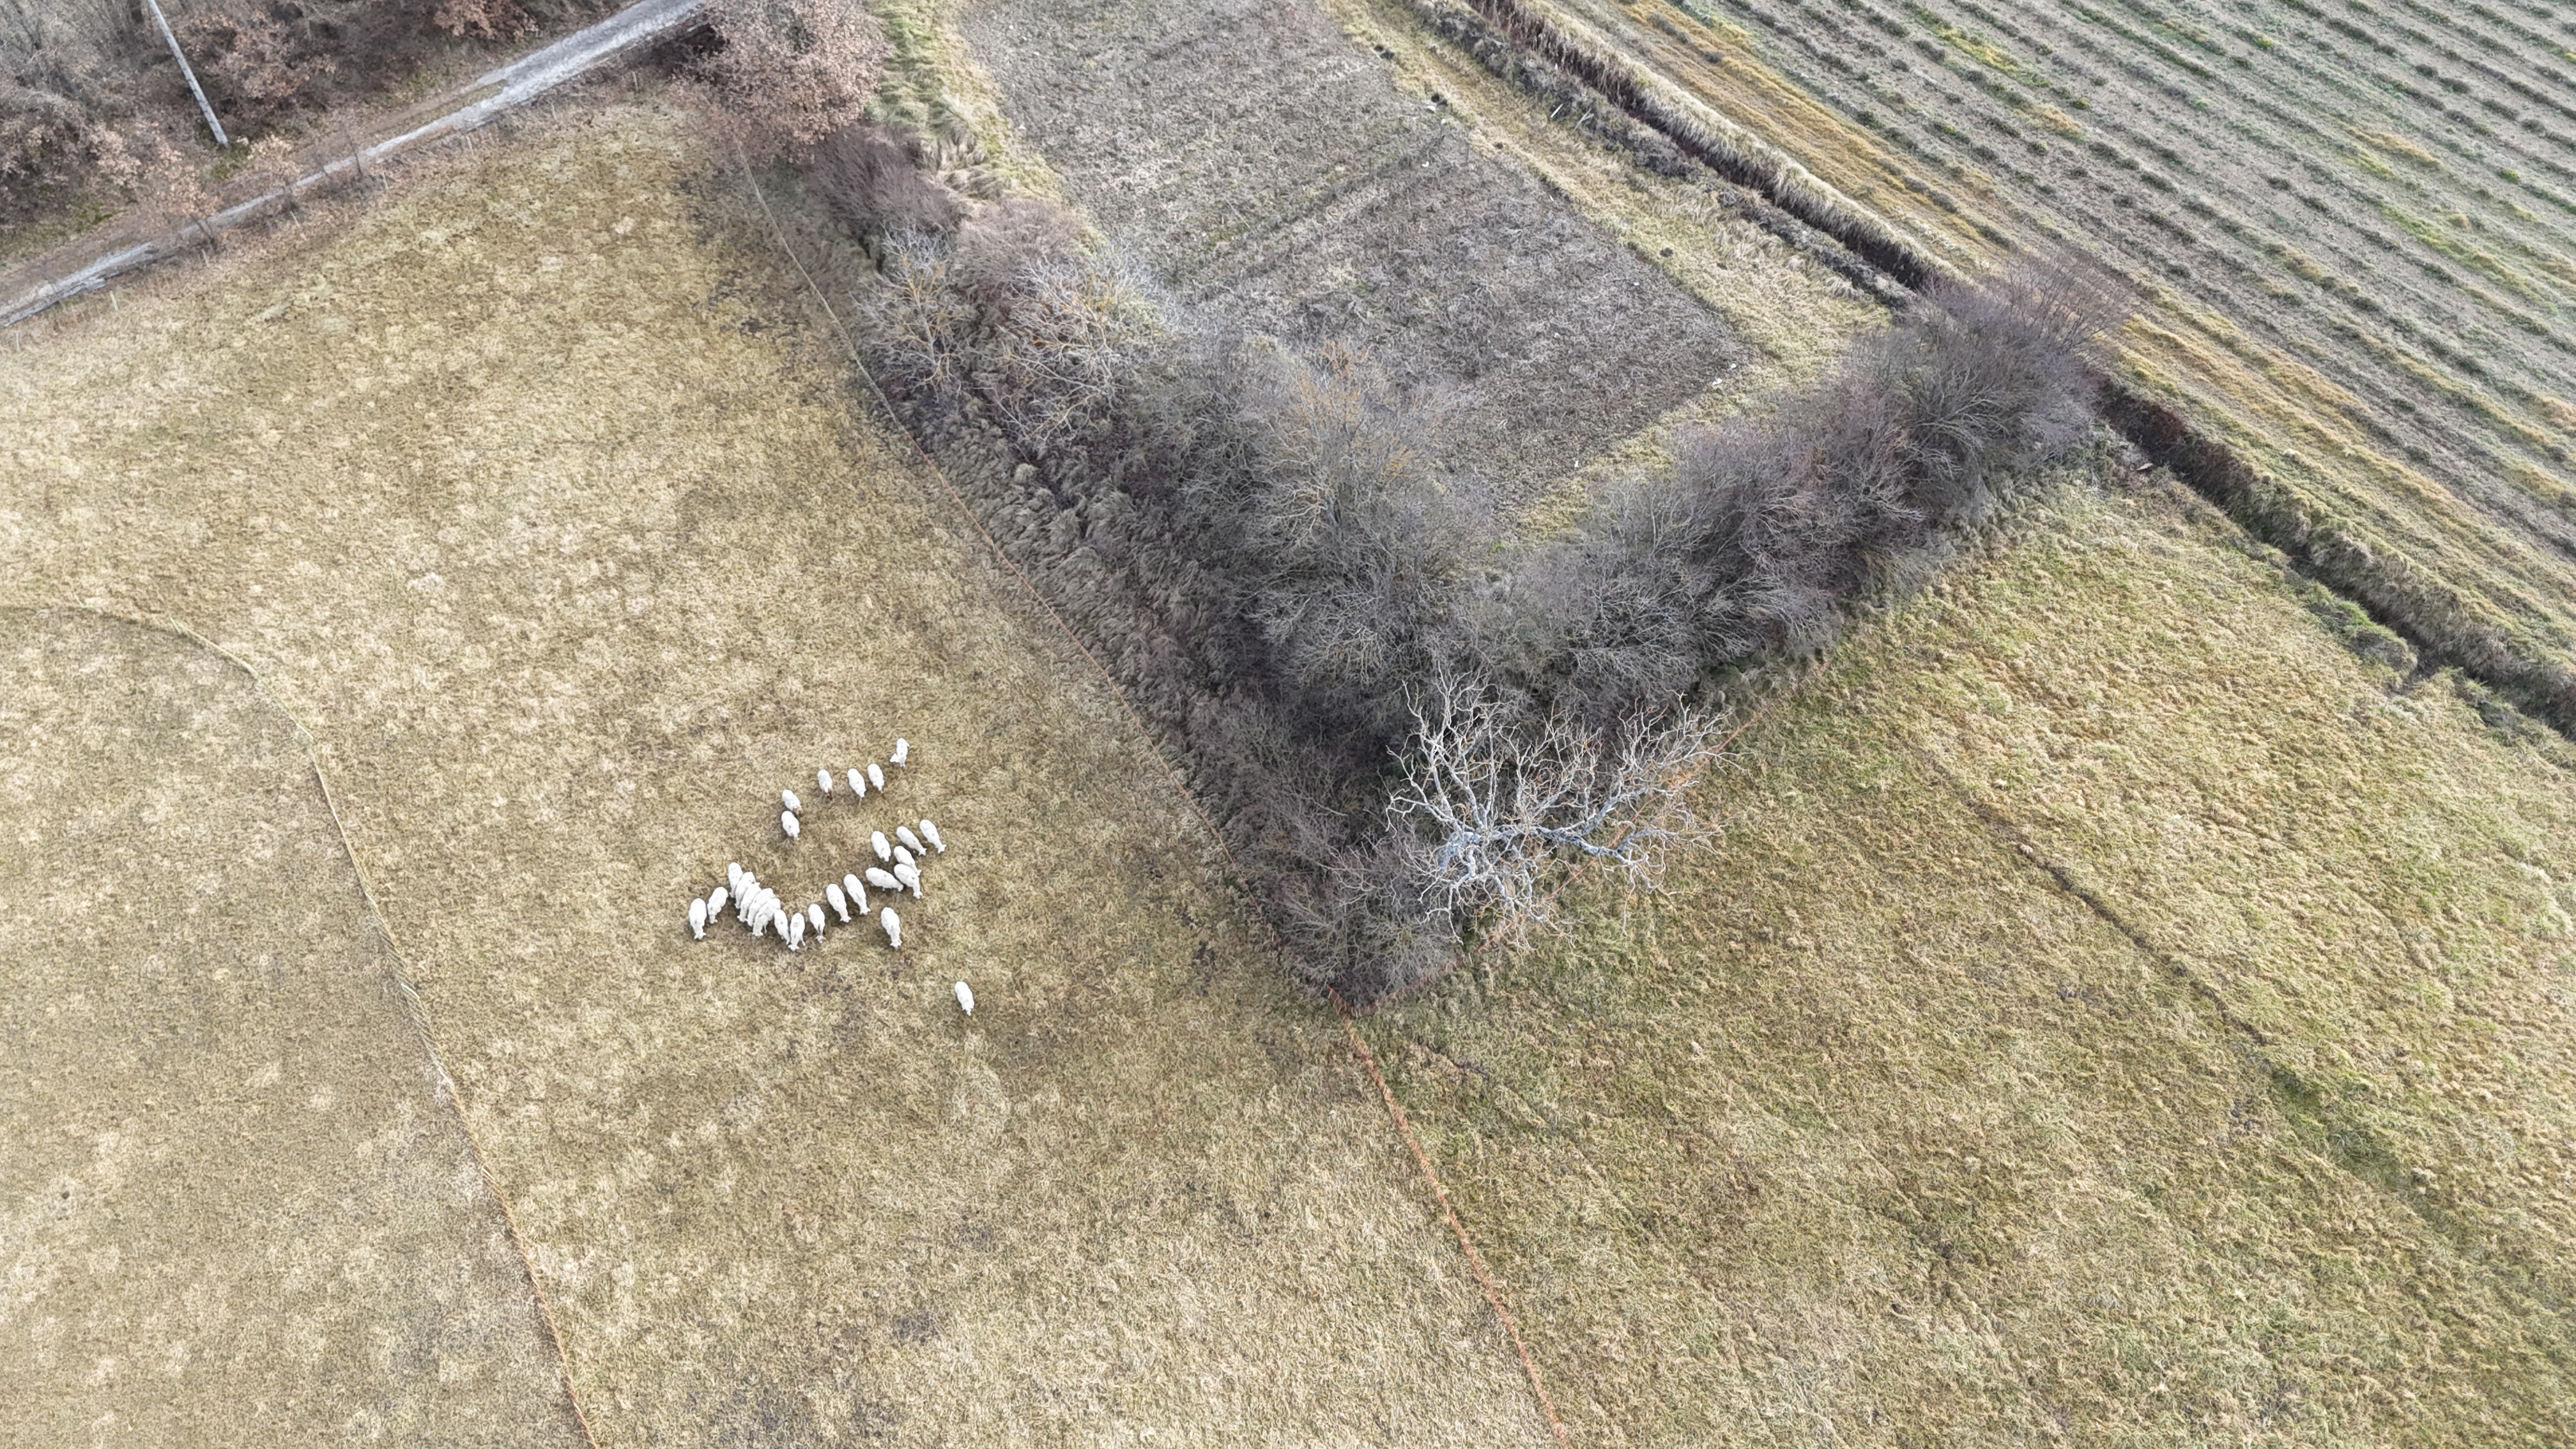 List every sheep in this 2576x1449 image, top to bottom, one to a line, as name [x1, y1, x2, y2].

sheep [889, 738, 910, 767]
sheep [868, 763, 884, 792]
sheep [847, 768, 867, 797]
sheep [817, 769, 833, 794]
sheep [782, 789, 804, 815]
sheep [781, 811, 801, 838]
sheep [919, 820, 947, 854]
sheep [896, 826, 927, 856]
sheep [870, 831, 892, 863]
sheep [893, 846, 922, 875]
sheep [728, 862, 744, 898]
sheep [894, 863, 923, 899]
sheep [865, 867, 904, 891]
sheep [734, 871, 757, 909]
sheep [844, 874, 872, 915]
sheep [737, 882, 761, 922]
sheep [826, 884, 852, 923]
sheep [707, 886, 728, 924]
sheep [744, 888, 774, 926]
sheep [688, 898, 707, 940]
sheep [752, 898, 781, 938]
sheep [807, 904, 826, 943]
sheep [881, 907, 904, 949]
sheep [774, 909, 791, 945]
sheep [788, 913, 805, 952]
sheep [954, 981, 975, 1016]